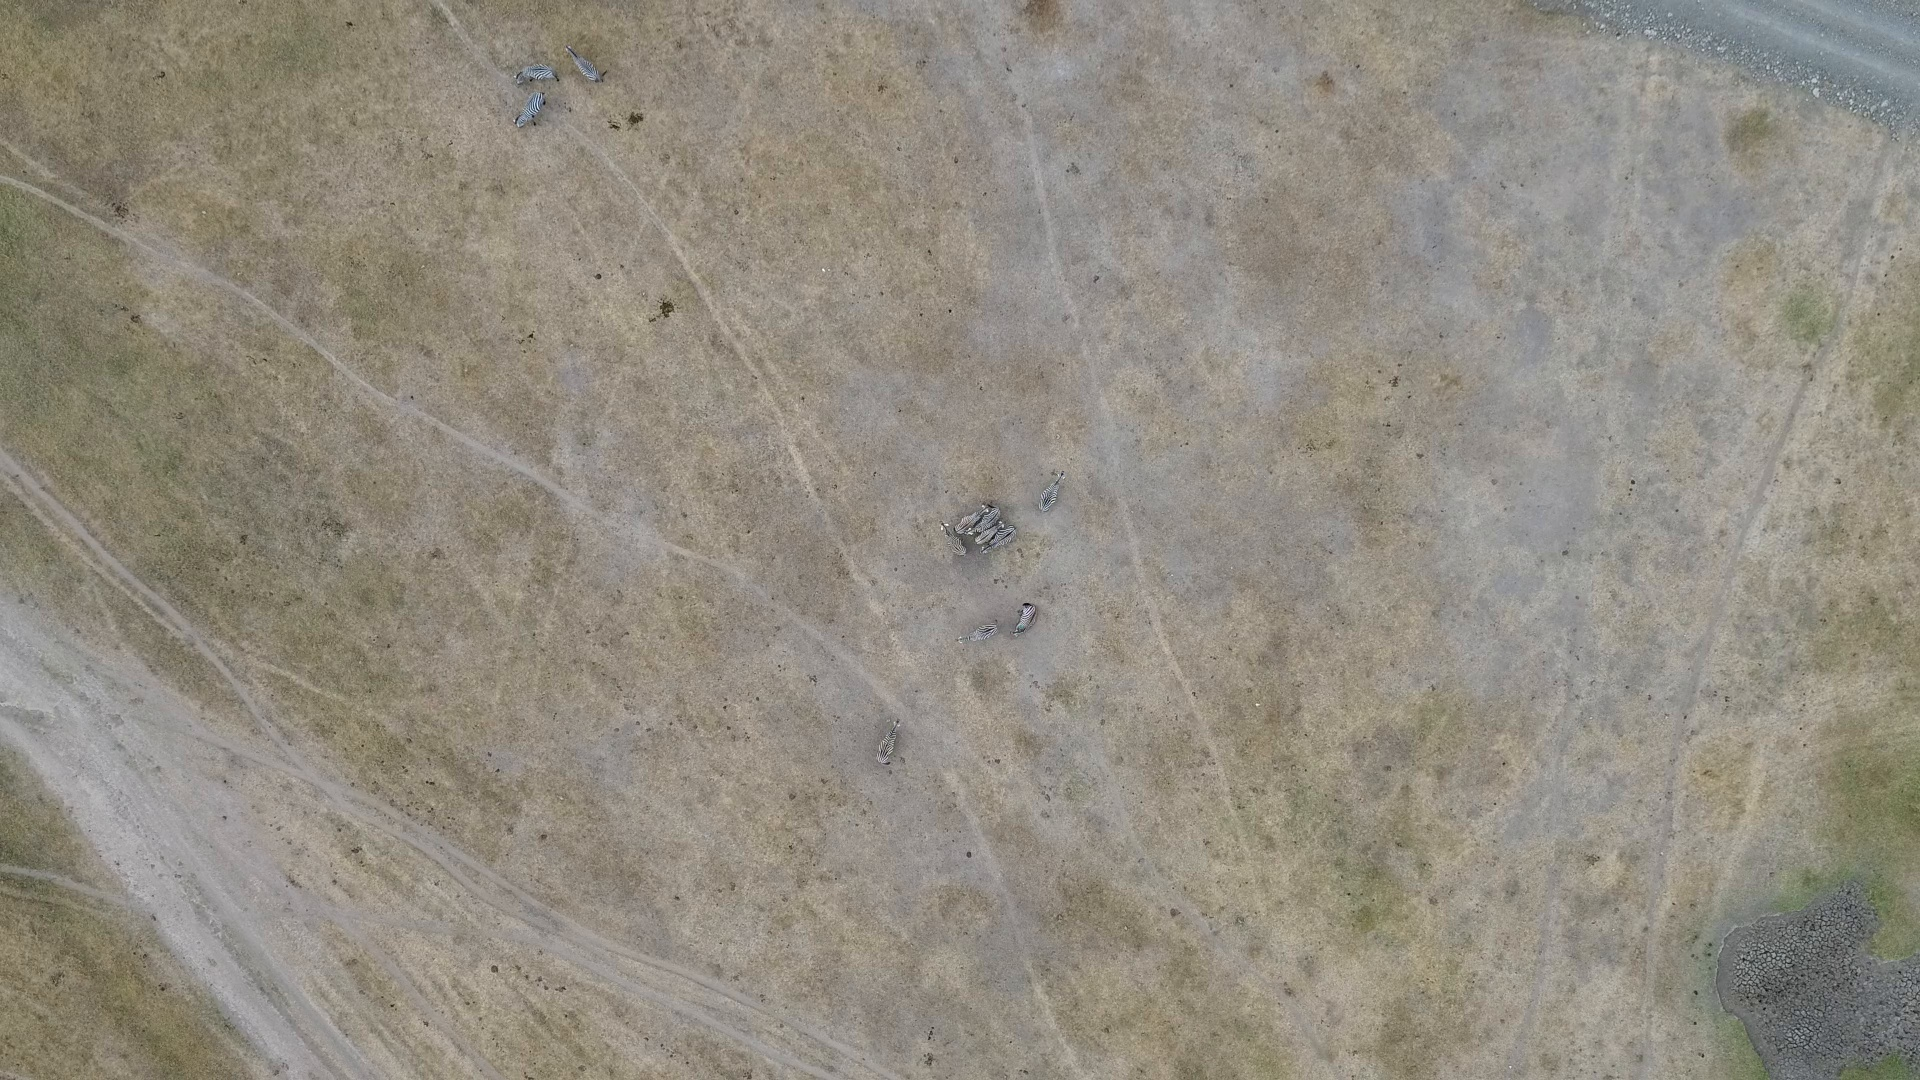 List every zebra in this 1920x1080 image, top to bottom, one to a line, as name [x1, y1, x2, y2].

zebra [563, 42, 599, 83]
zebra [512, 64, 558, 82]
zebra [515, 91, 549, 128]
zebra [1040, 470, 1065, 511]
zebra [955, 504, 989, 535]
zebra [964, 507, 1000, 535]
zebra [939, 519, 966, 555]
zebra [974, 521, 1005, 545]
zebra [980, 525, 1017, 554]
zebra [1011, 601, 1037, 640]
zebra [956, 622, 998, 643]
zebra [876, 721, 901, 765]